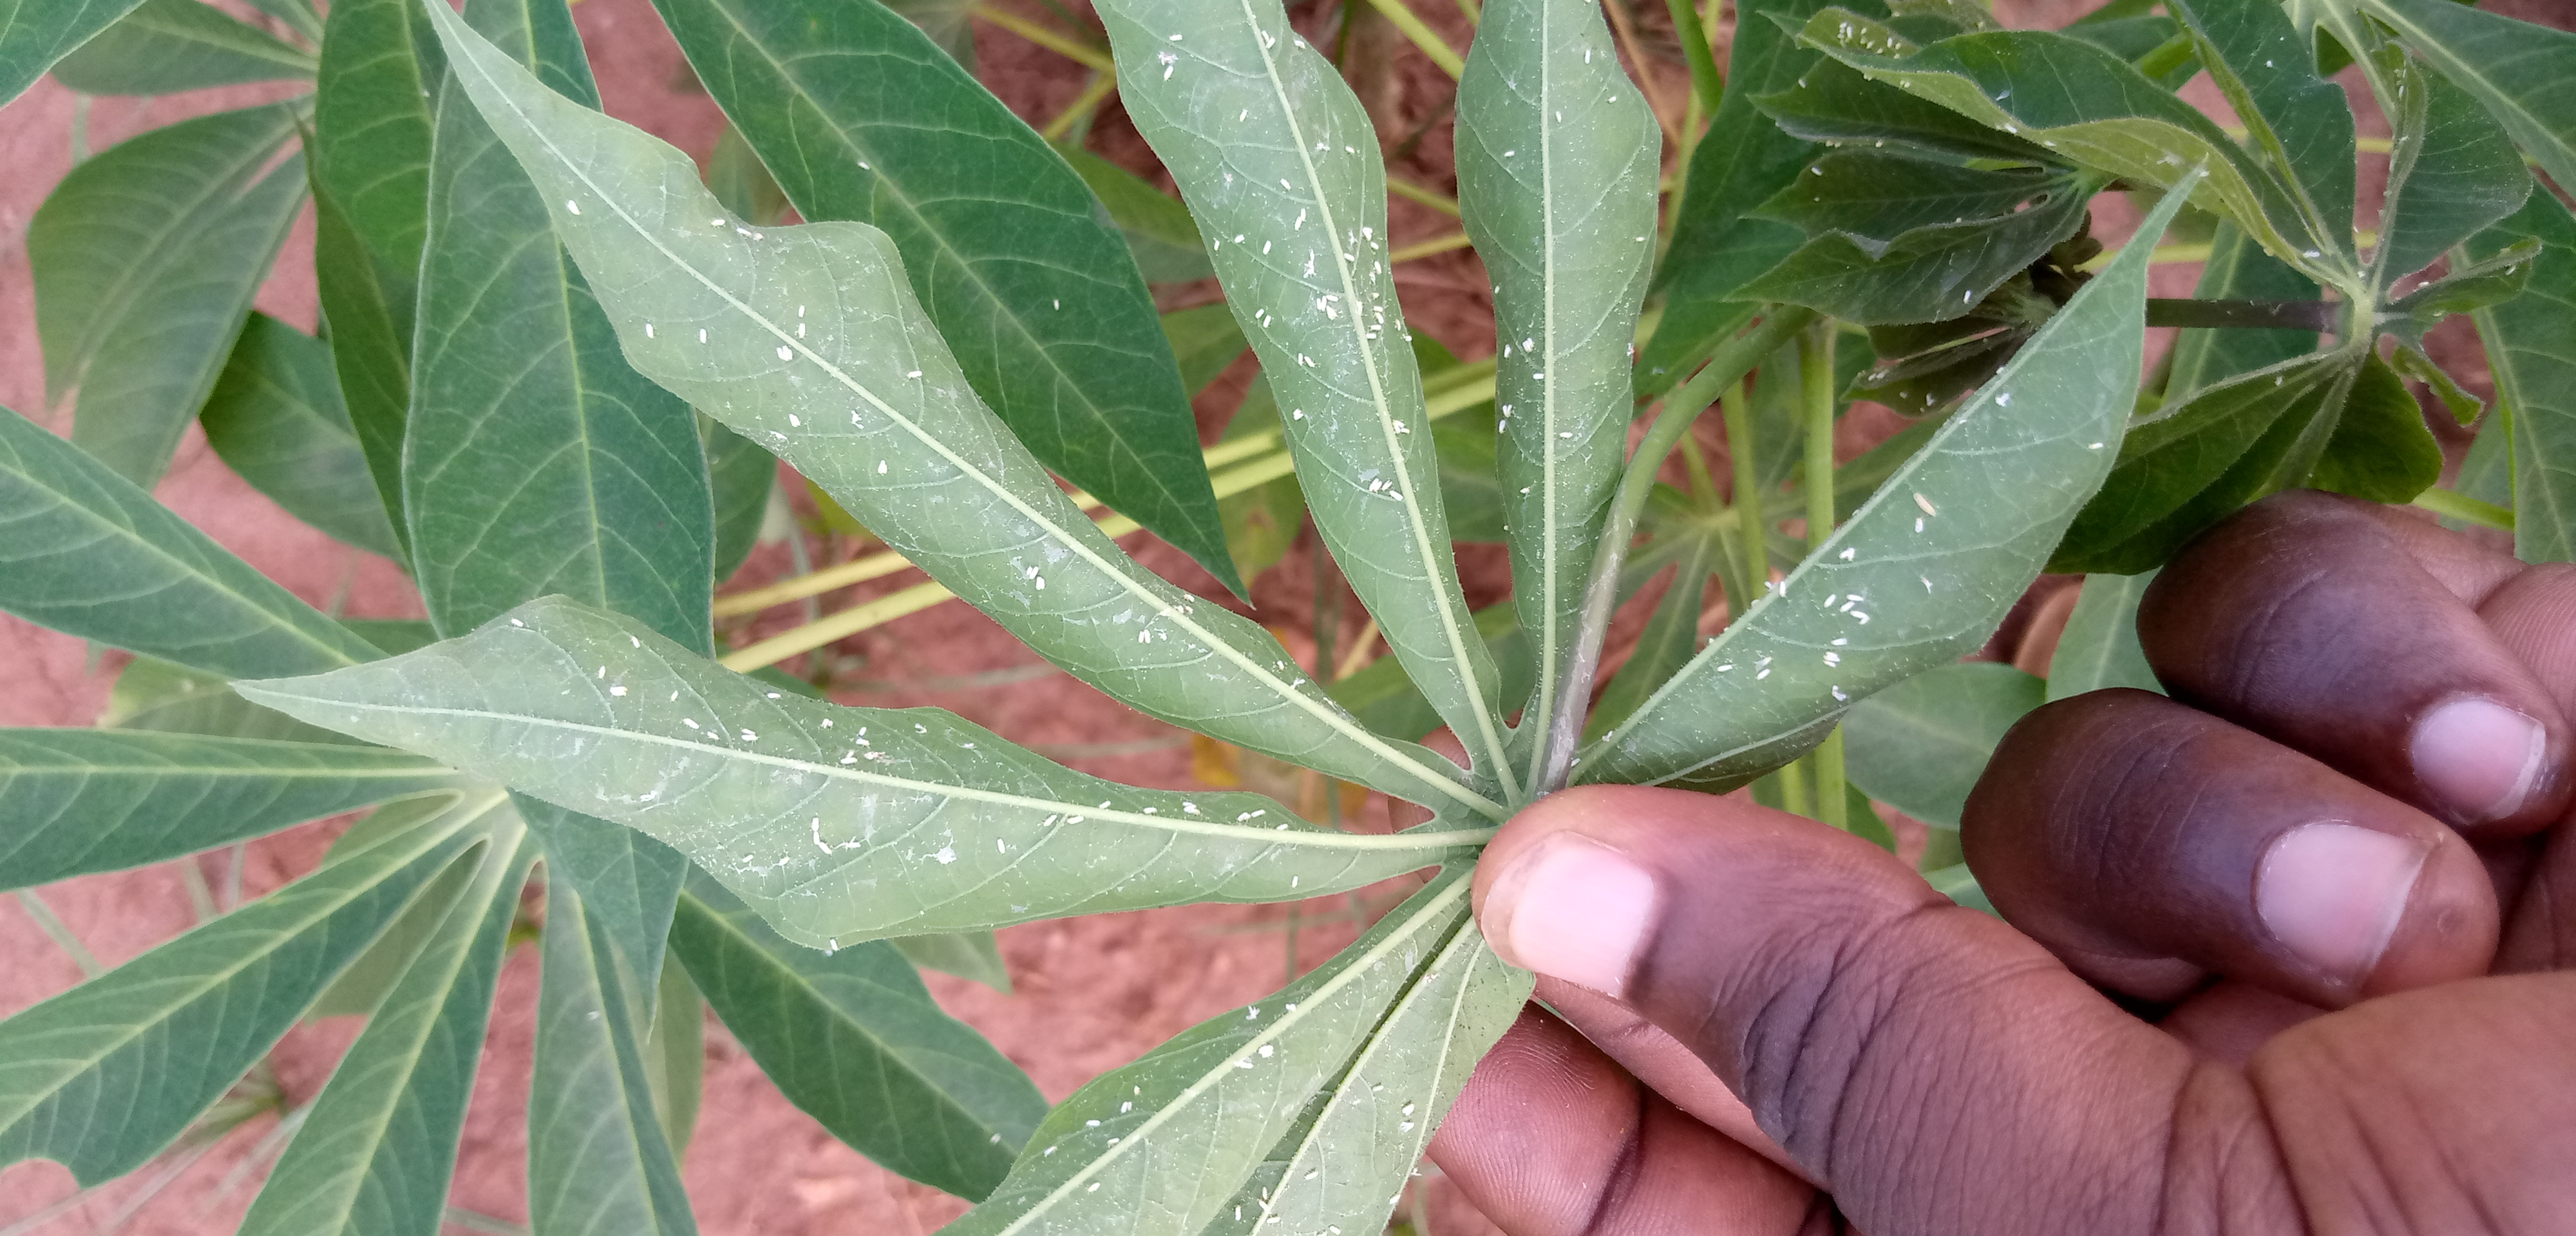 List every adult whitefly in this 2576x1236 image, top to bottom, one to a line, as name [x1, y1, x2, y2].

whitefly [1891, 10, 1900, 19]
whitefly [1838, 22, 1845, 28]
whitefly [1845, 24, 1853, 39]
whitefly [1860, 26, 1868, 35]
whitefly [1839, 28, 1845, 33]
whitefly [1260, 29, 1271, 41]
whitefly [1167, 32, 1184, 42]
whitefly [1837, 33, 1845, 39]
whitefly [1885, 35, 1893, 49]
whitefly [1265, 36, 1276, 49]
whitefly [2279, 36, 2286, 42]
whitefly [1292, 38, 1306, 51]
whitefly [1866, 40, 1875, 50]
whitefly [1875, 46, 1885, 55]
whitefly [1583, 48, 1593, 65]
whitefly [2265, 59, 2273, 70]
whitefly [1162, 64, 1175, 82]
whitefly [1797, 78, 1808, 91]
whitefly [1902, 81, 1910, 88]
whitefly [2397, 84, 2403, 99]
whitefly [1606, 94, 1619, 106]
whitefly [1238, 108, 1250, 124]
whitefly [1554, 109, 1563, 125]
whitefly [2003, 123, 2018, 135]
whitefly [1313, 139, 1324, 151]
whitefly [1873, 139, 1884, 147]
whitefly [2043, 139, 2058, 148]
whitefly [1825, 140, 1835, 147]
whitefly [1834, 142, 1842, 149]
whitefly [1343, 144, 1356, 155]
whitefly [1502, 149, 1515, 158]
whitefly [857, 160, 871, 172]
whitefly [1810, 165, 1824, 178]
whitefly [2200, 170, 2210, 178]
whitefly [1278, 177, 1292, 191]
whitefly [565, 198, 580, 216]
whitefly [1300, 206, 1307, 221]
whitefly [1293, 215, 1303, 231]
whitefly [1955, 216, 1964, 224]
whitefly [709, 217, 726, 229]
whitefly [1362, 224, 1376, 241]
whitefly [734, 226, 752, 236]
whitefly [753, 232, 764, 242]
whitefly [1233, 233, 1245, 245]
whitefly [1633, 235, 1645, 243]
whitefly [1211, 237, 1222, 253]
whitefly [1261, 238, 1272, 256]
whitefly [1369, 241, 1380, 251]
whitefly [2302, 248, 2322, 259]
whitefly [1343, 252, 1356, 262]
whitefly [1303, 259, 1318, 278]
whitefly [1373, 259, 1383, 274]
whitefly [2504, 265, 2517, 277]
whitefly [2356, 269, 2368, 279]
whitefly [2417, 279, 2429, 288]
whitefly [1492, 283, 1502, 295]
whitefly [1962, 288, 1973, 304]
whitefly [1326, 294, 1340, 303]
whitefly [1321, 295, 1327, 311]
whitefly [1050, 297, 1063, 313]
whitefly [1316, 297, 1321, 310]
whitefly [797, 303, 806, 320]
whitefly [1372, 304, 1384, 312]
whitefly [1255, 308, 1265, 320]
whitefly [1373, 312, 1385, 324]
whitefly [1262, 314, 1272, 329]
whitefly [1393, 317, 1404, 332]
whitefly [643, 321, 656, 341]
whitefly [796, 322, 806, 340]
whitefly [1369, 323, 1382, 331]
whitefly [697, 326, 708, 345]
whitefly [1365, 330, 1378, 340]
whitefly [1404, 333, 1414, 344]
whitefly [1528, 337, 1535, 348]
whitefly [1522, 339, 1532, 352]
whitefly [1503, 342, 1511, 359]
whitefly [782, 344, 788, 362]
whitefly [776, 346, 783, 360]
whitefly [787, 348, 794, 362]
whitefly [1296, 351, 1303, 367]
whitefly [1303, 355, 1316, 368]
whitefly [1995, 365, 2005, 375]
whitefly [904, 366, 927, 381]
whitefly [1876, 370, 1887, 380]
whitefly [1530, 371, 1546, 381]
whitefly [1868, 371, 1877, 382]
whitefly [2273, 373, 2284, 387]
whitefly [1899, 389, 1909, 399]
whitefly [1924, 391, 1937, 407]
whitefly [1993, 392, 2010, 409]
whitefly [1501, 402, 1513, 418]
whitefly [1293, 405, 1303, 413]
whitefly [849, 406, 866, 431]
whitefly [787, 411, 802, 429]
whitefly [1293, 413, 1304, 422]
whitefly [1497, 418, 1506, 436]
whitefly [1393, 418, 1405, 427]
whitefly [1392, 420, 1401, 434]
whitefly [1401, 427, 1411, 434]
whitefly [1557, 430, 1573, 440]
whitefly [2085, 439, 2104, 452]
whitefly [875, 458, 888, 476]
whitefly [1368, 476, 1379, 491]
whitefly [1383, 478, 1393, 491]
whitefly [1375, 480, 1382, 492]
whitefly [1517, 485, 1529, 495]
whitefly [1388, 489, 1404, 501]
whitefly [1913, 516, 1925, 534]
whitefly [1848, 545, 1856, 562]
whitefly [1839, 549, 1849, 560]
whitefly [1030, 563, 1040, 579]
whitefly [1027, 565, 1033, 575]
whitefly [1035, 575, 1041, 591]
whitefly [1040, 576, 1046, 590]
whitefly [1778, 579, 1786, 599]
whitefly [1762, 580, 1777, 593]
whitefly [1182, 592, 1196, 603]
whitefly [1821, 592, 1837, 611]
whitefly [1846, 594, 1865, 603]
whitefly [1840, 600, 1855, 613]
whitefly [1174, 603, 1184, 612]
whitefly [1184, 604, 1195, 614]
whitefly [1849, 610, 1868, 619]
whitefly [506, 613, 526, 630]
whitefly [1143, 628, 1152, 643]
whitefly [1138, 629, 1144, 644]
whitefly [1157, 630, 1169, 643]
whitefly [629, 633, 643, 650]
whitefly [1829, 636, 1848, 648]
whitefly [1822, 650, 1841, 662]
whitefly [1757, 654, 1775, 667]
whitefly [1275, 658, 1287, 672]
whitefly [1821, 659, 1836, 669]
whitefly [1714, 662, 1734, 673]
whitefly [596, 663, 608, 680]
whitefly [1756, 667, 1772, 683]
whitefly [1289, 677, 1308, 689]
whitefly [1830, 683, 1847, 702]
whitefly [608, 684, 628, 699]
whitefly [669, 687, 683, 704]
whitefly [764, 691, 783, 701]
whitefly [683, 715, 700, 731]
whitefly [820, 716, 830, 730]
whitefly [828, 718, 833, 728]
whitefly [913, 720, 927, 735]
whitefly [858, 725, 868, 736]
whitefly [740, 727, 758, 735]
whitefly [1600, 728, 1614, 743]
whitefly [706, 729, 720, 742]
whitefly [741, 734, 760, 743]
whitefly [855, 738, 870, 747]
whitefly [837, 754, 858, 765]
whitefly [1569, 756, 1582, 767]
whitefly [1097, 798, 1111, 810]
whitefly [1181, 801, 1194, 806]
whitefly [1182, 804, 1198, 812]
whitefly [1141, 805, 1159, 816]
whitefly [1250, 807, 1267, 819]
whitefly [1188, 808, 1202, 817]
whitefly [1236, 810, 1248, 823]
whitefly [1041, 812, 1057, 827]
whitefly [1065, 814, 1084, 825]
whitefly [810, 815, 822, 831]
whitefly [1276, 821, 1288, 832]
whitefly [812, 831, 821, 845]
whitefly [843, 835, 864, 850]
whitefly [994, 837, 1007, 856]
whitefly [820, 841, 833, 855]
whitefly [741, 852, 755, 863]
whitefly [776, 852, 792, 870]
whitefly [1290, 874, 1300, 889]
whitefly [829, 937, 839, 951]
whitefly [1243, 1001, 1262, 1021]
whitefly [1283, 1001, 1299, 1013]
whitefly [1257, 1044, 1274, 1053]
whitefly [1262, 1050, 1275, 1058]
whitefly [1132, 1083, 1142, 1096]
whitefly [1371, 1083, 1385, 1093]
whitefly [1127, 1100, 1134, 1112]
whitefly [1119, 1100, 1127, 1114]
whitefly [1401, 1102, 1416, 1116]
whitefly [1083, 1116, 1101, 1130]
whitefly [1399, 1120, 1416, 1134]
whitefly [1105, 1136, 1120, 1145]
whitefly [1043, 1143, 1058, 1158]
whitefly [1410, 1164, 1425, 1177]
whitefly [1304, 1170, 1320, 1181]
whitefly [1086, 1179, 1103, 1194]
whitefly [1261, 1184, 1270, 1200]
whitefly [1388, 1192, 1401, 1206]
whitefly [1233, 1203, 1242, 1222]
whitefly [1265, 1214, 1281, 1225]
whitefly [1327, 1224, 1342, 1236]